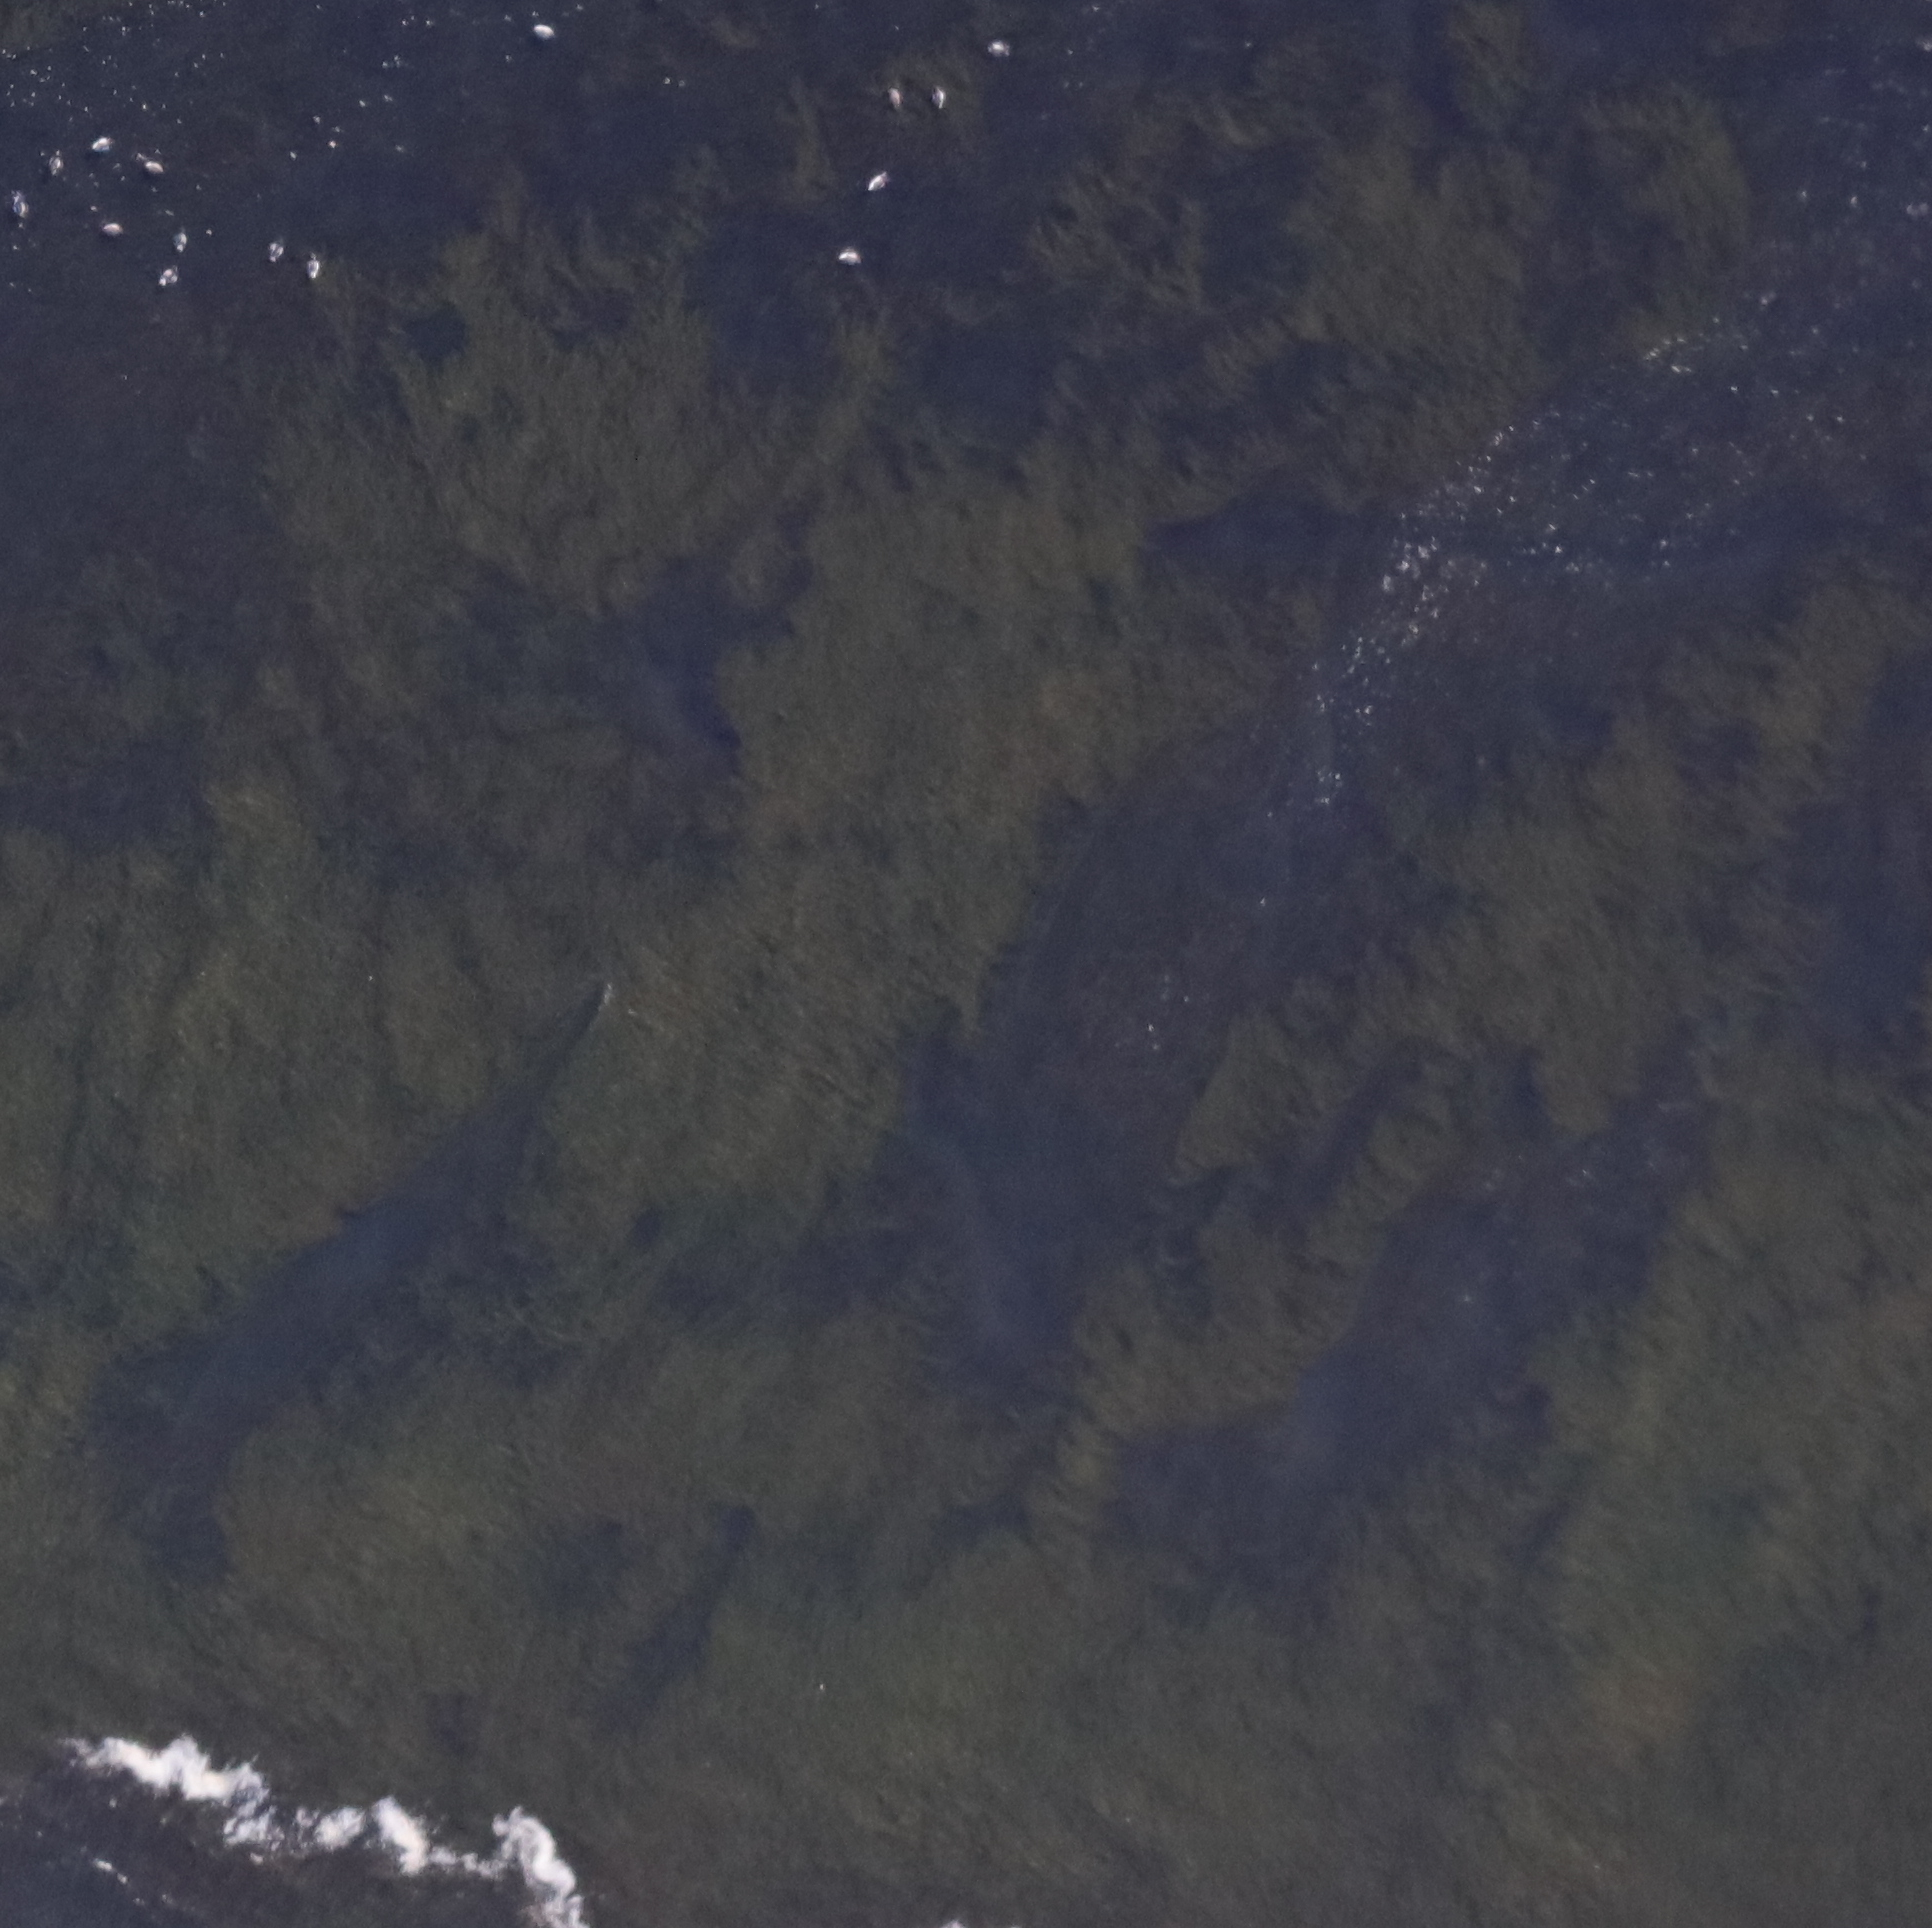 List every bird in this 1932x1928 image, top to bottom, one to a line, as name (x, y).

brant (547, 29)
brant (995, 47)
brant (888, 98)
brant (931, 99)
brant (106, 147)
brant (156, 160)
brant (58, 165)
brant (880, 173)
brant (22, 210)
brant (122, 229)
brant (186, 241)
brant (278, 248)
brant (848, 260)
brant (316, 271)
brant (170, 279)